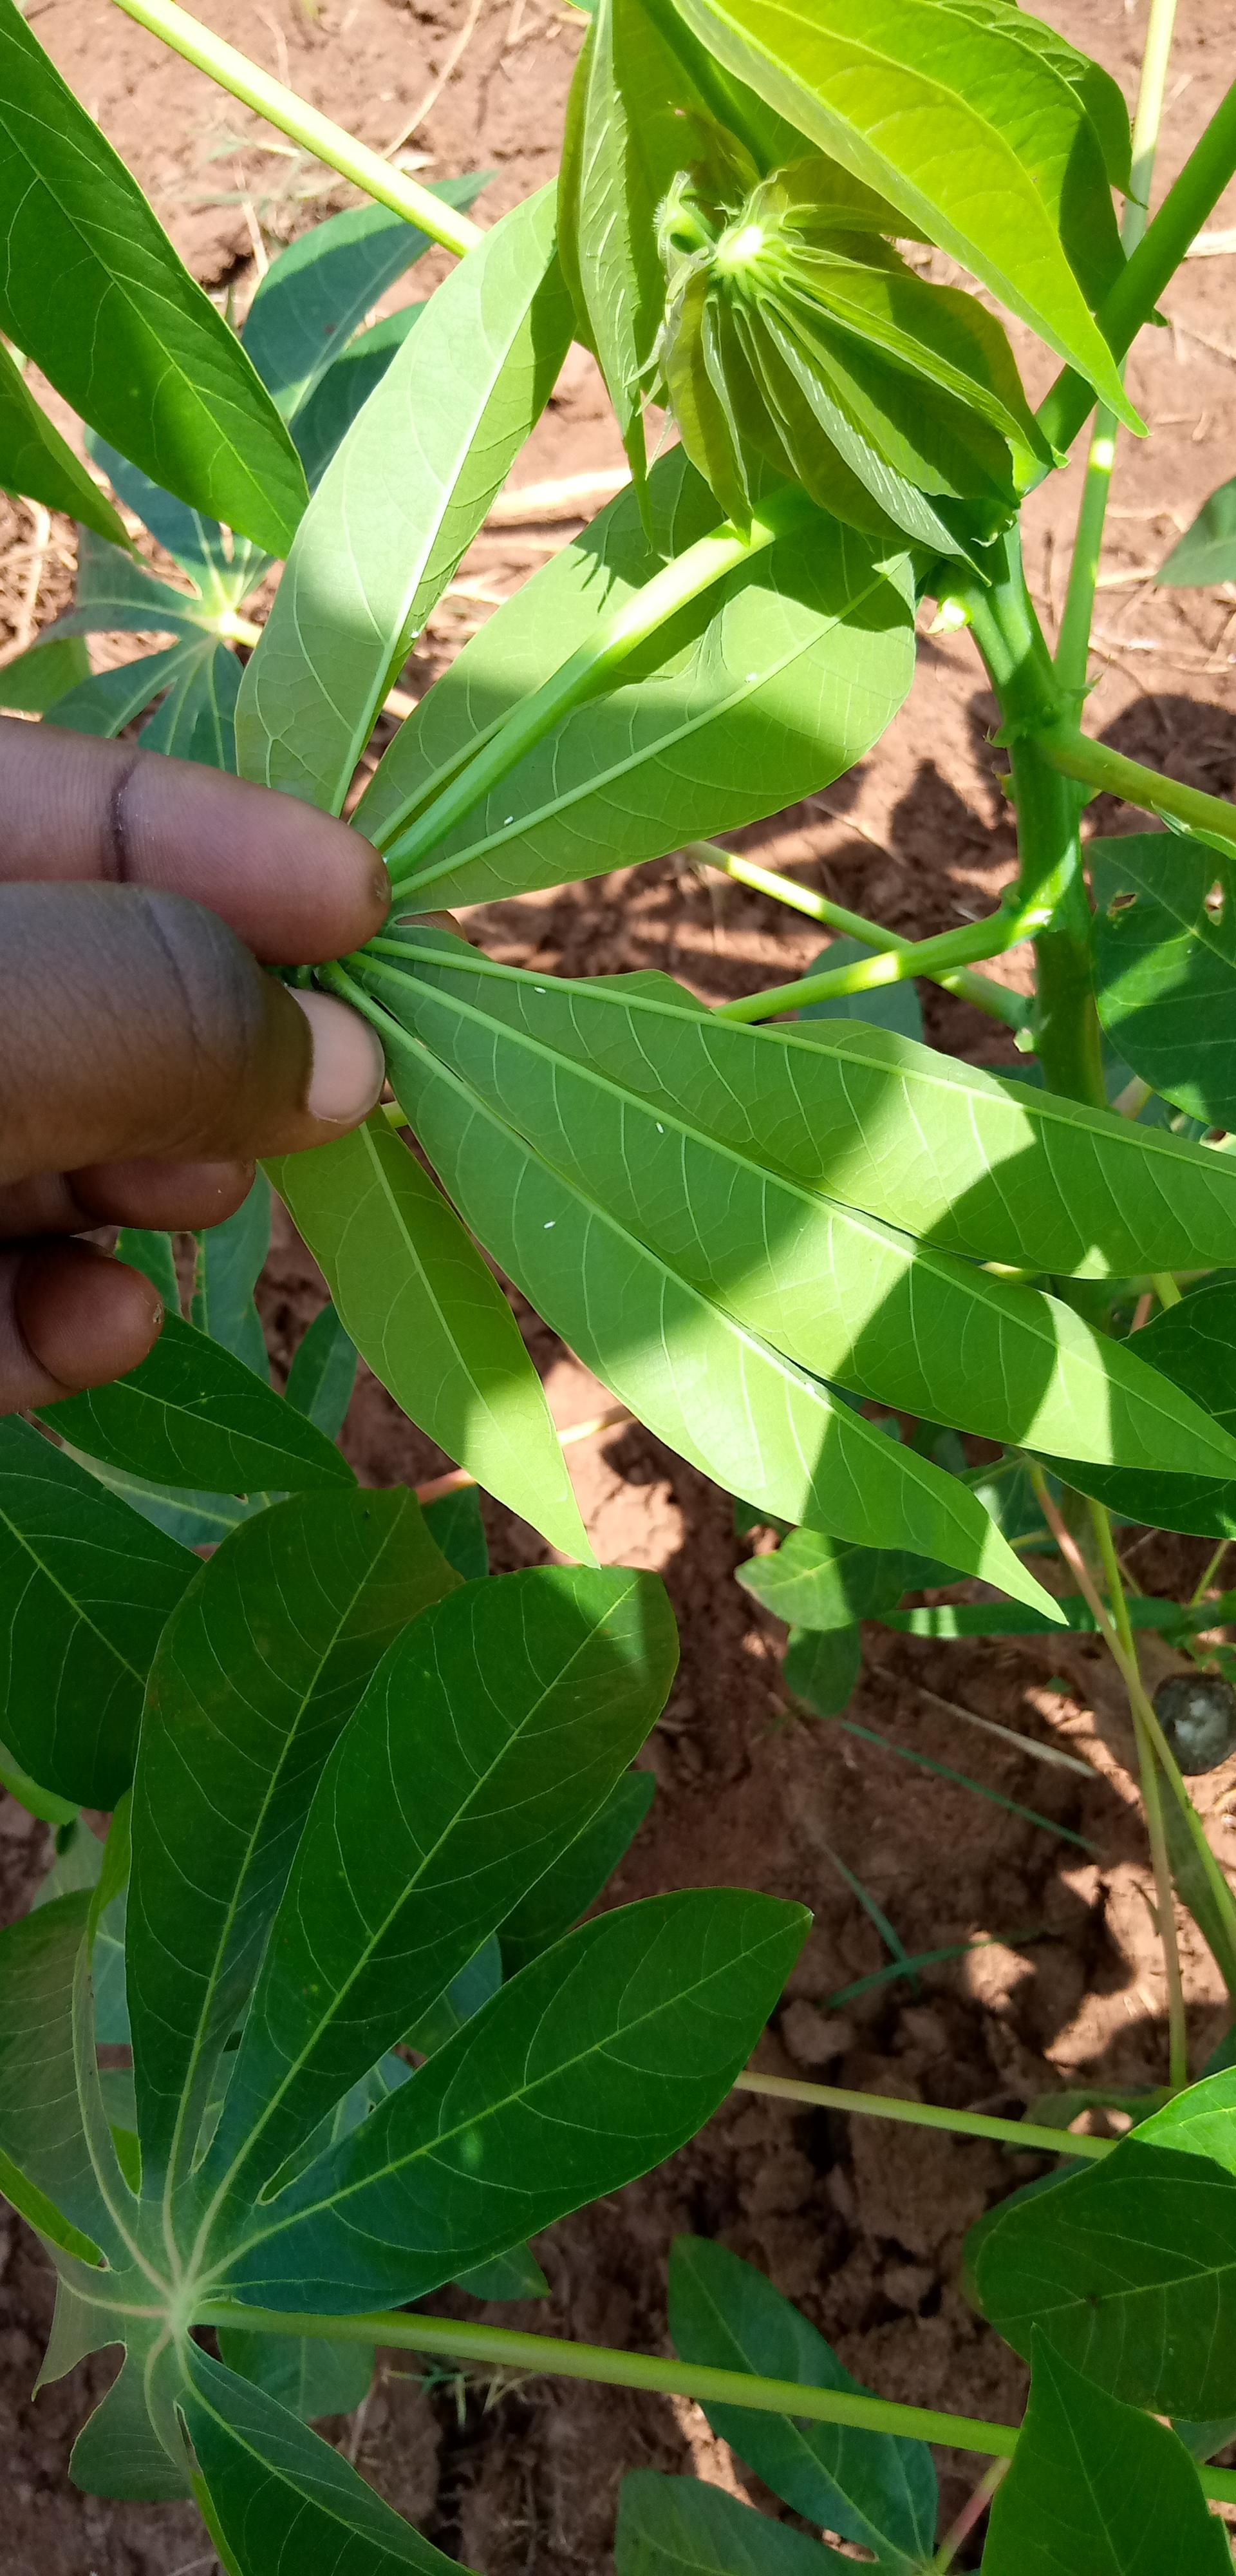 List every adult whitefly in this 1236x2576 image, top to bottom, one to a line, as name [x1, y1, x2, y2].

whitefly [738, 663, 763, 696]
whitefly [499, 811, 523, 830]
whitefly [524, 976, 547, 999]
whitefly [644, 1113, 671, 1145]
whitefly [531, 1209, 561, 1239]